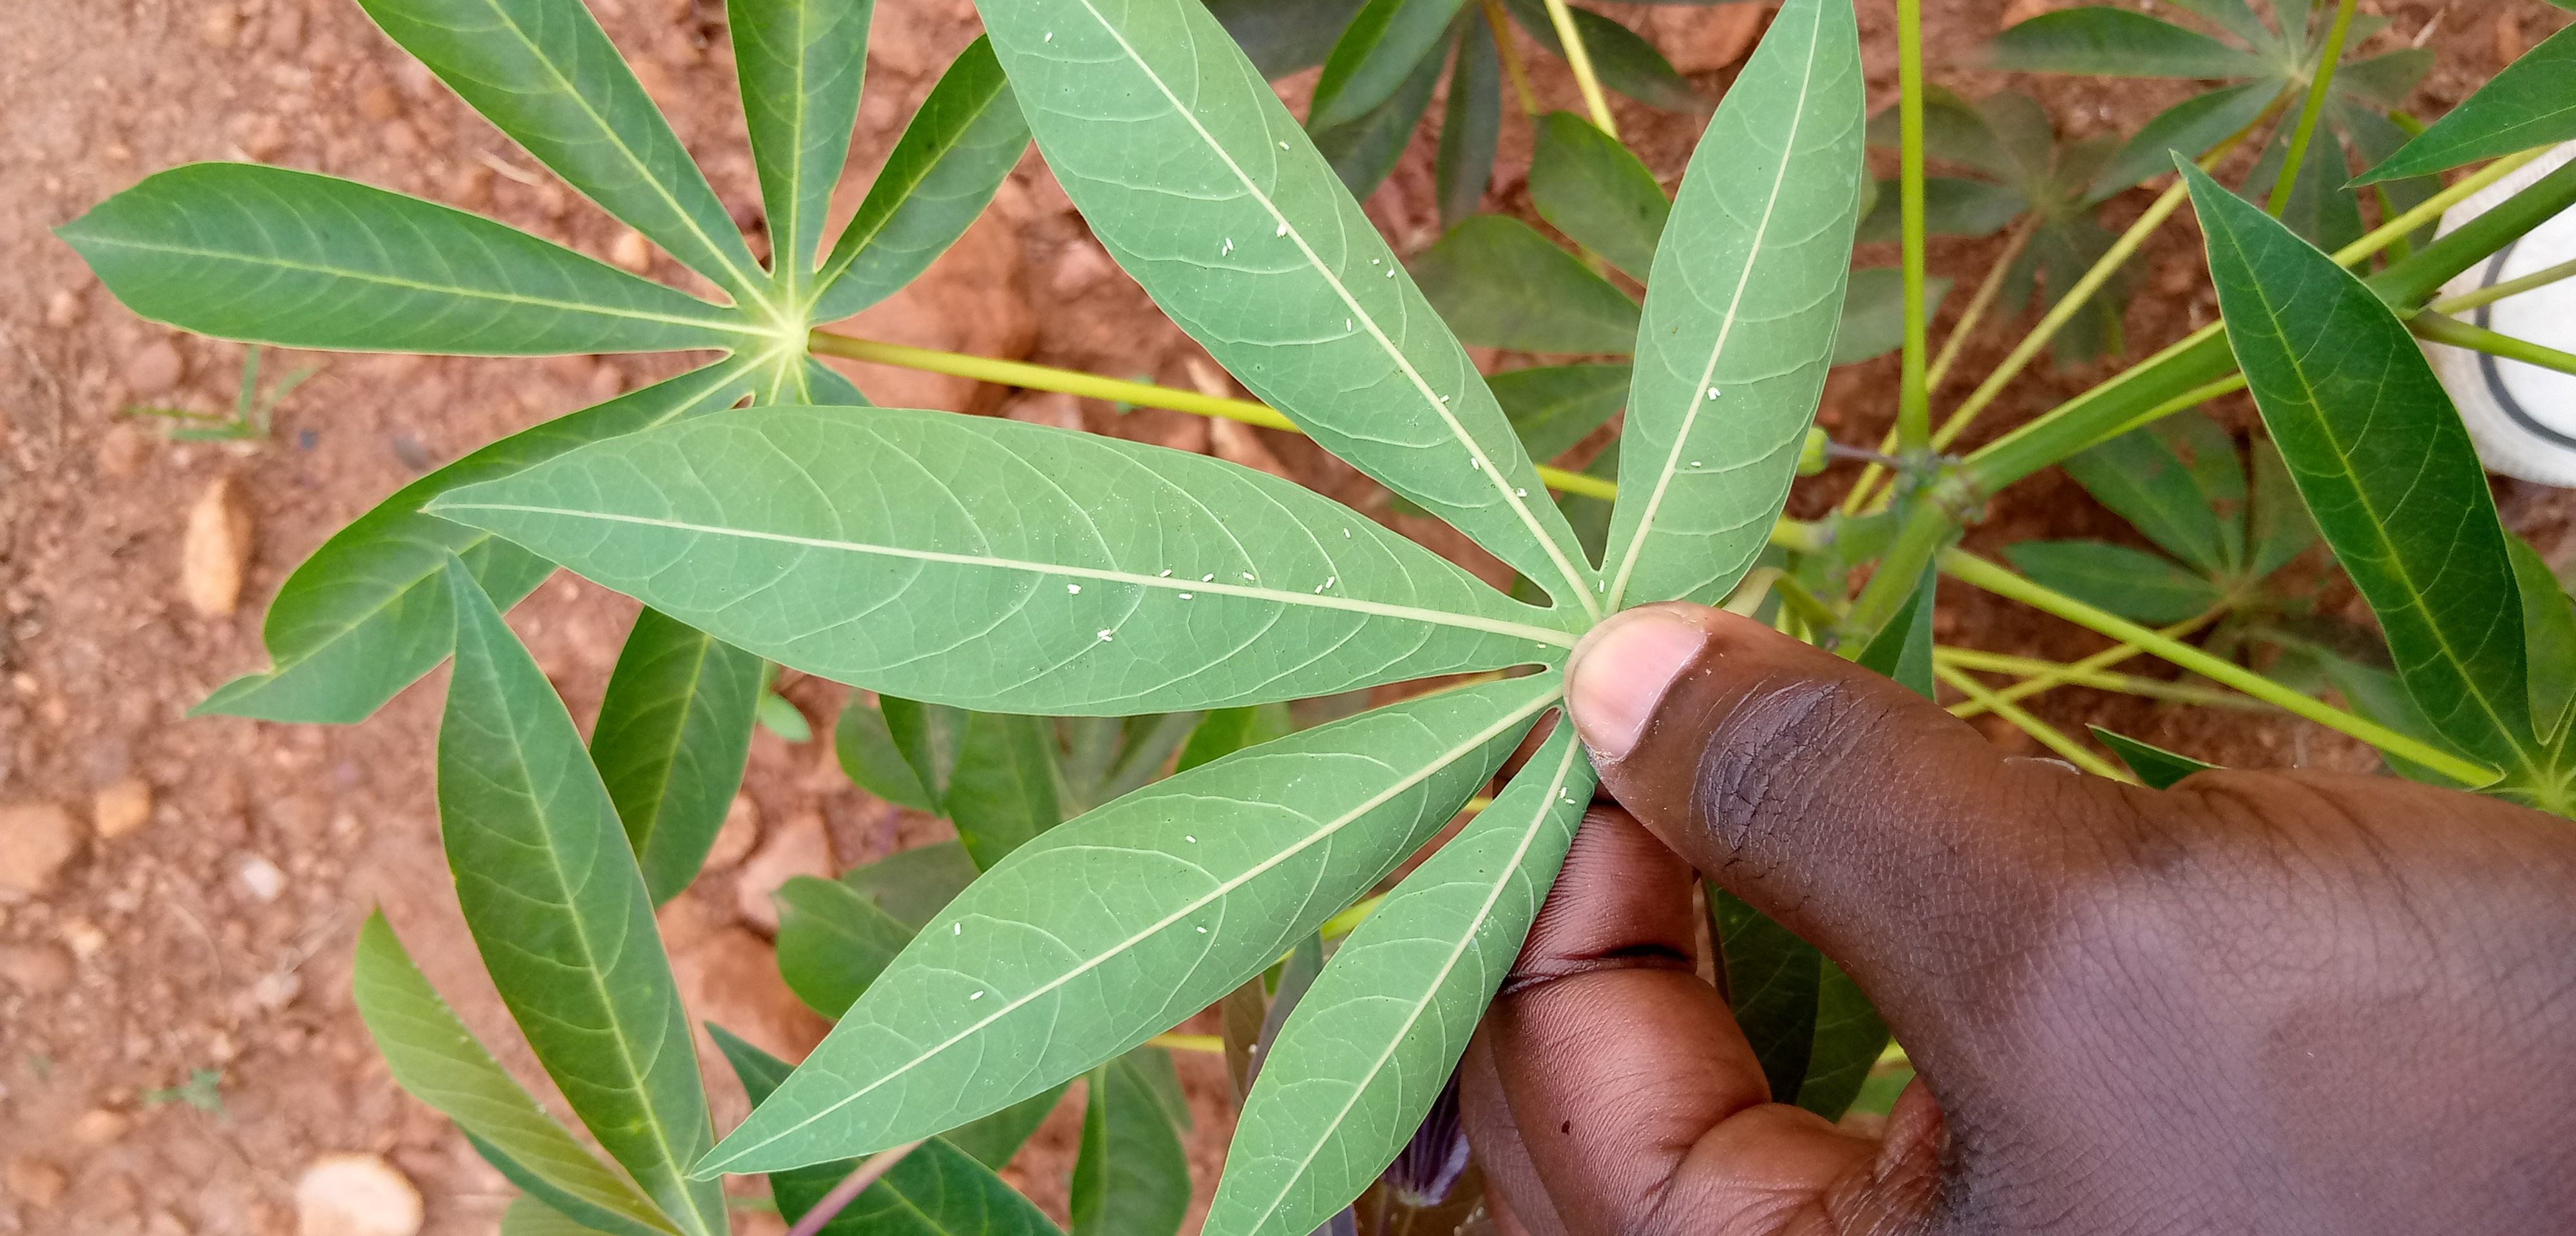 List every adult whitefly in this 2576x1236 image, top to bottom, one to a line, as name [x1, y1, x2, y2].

whitefly [1043, 30, 1056, 46]
whitefly [1276, 140, 1293, 152]
whitefly [1275, 221, 1290, 238]
whitefly [1224, 235, 1235, 253]
whitefly [1221, 244, 1228, 258]
whitefly [1370, 258, 1383, 266]
whitefly [1384, 267, 1396, 281]
whitefly [1342, 315, 1355, 333]
whitefly [1707, 386, 1723, 400]
whitefly [1439, 393, 1452, 404]
whitefly [1468, 455, 1481, 473]
whitefly [1689, 458, 1703, 469]
whitefly [1513, 485, 1531, 501]
whitefly [1340, 525, 1354, 541]
whitefly [1157, 566, 1174, 579]
whitefly [1240, 570, 1256, 581]
whitefly [1200, 572, 1215, 583]
whitefly [1324, 574, 1338, 590]
whitefly [1596, 576, 1606, 597]
whitefly [1065, 581, 1083, 597]
whitefly [1312, 583, 1324, 596]
whitefly [1175, 590, 1195, 603]
whitefly [1094, 625, 1115, 644]
whitefly [1535, 641, 1549, 651]
whitefly [1558, 784, 1567, 800]
whitefly [1564, 797, 1577, 806]
whitefly [1183, 832, 1197, 845]
whitefly [951, 919, 963, 938]
whitefly [1194, 925, 1209, 935]
whitefly [967, 989, 988, 1002]
whitefly [1247, 1042, 1259, 1056]